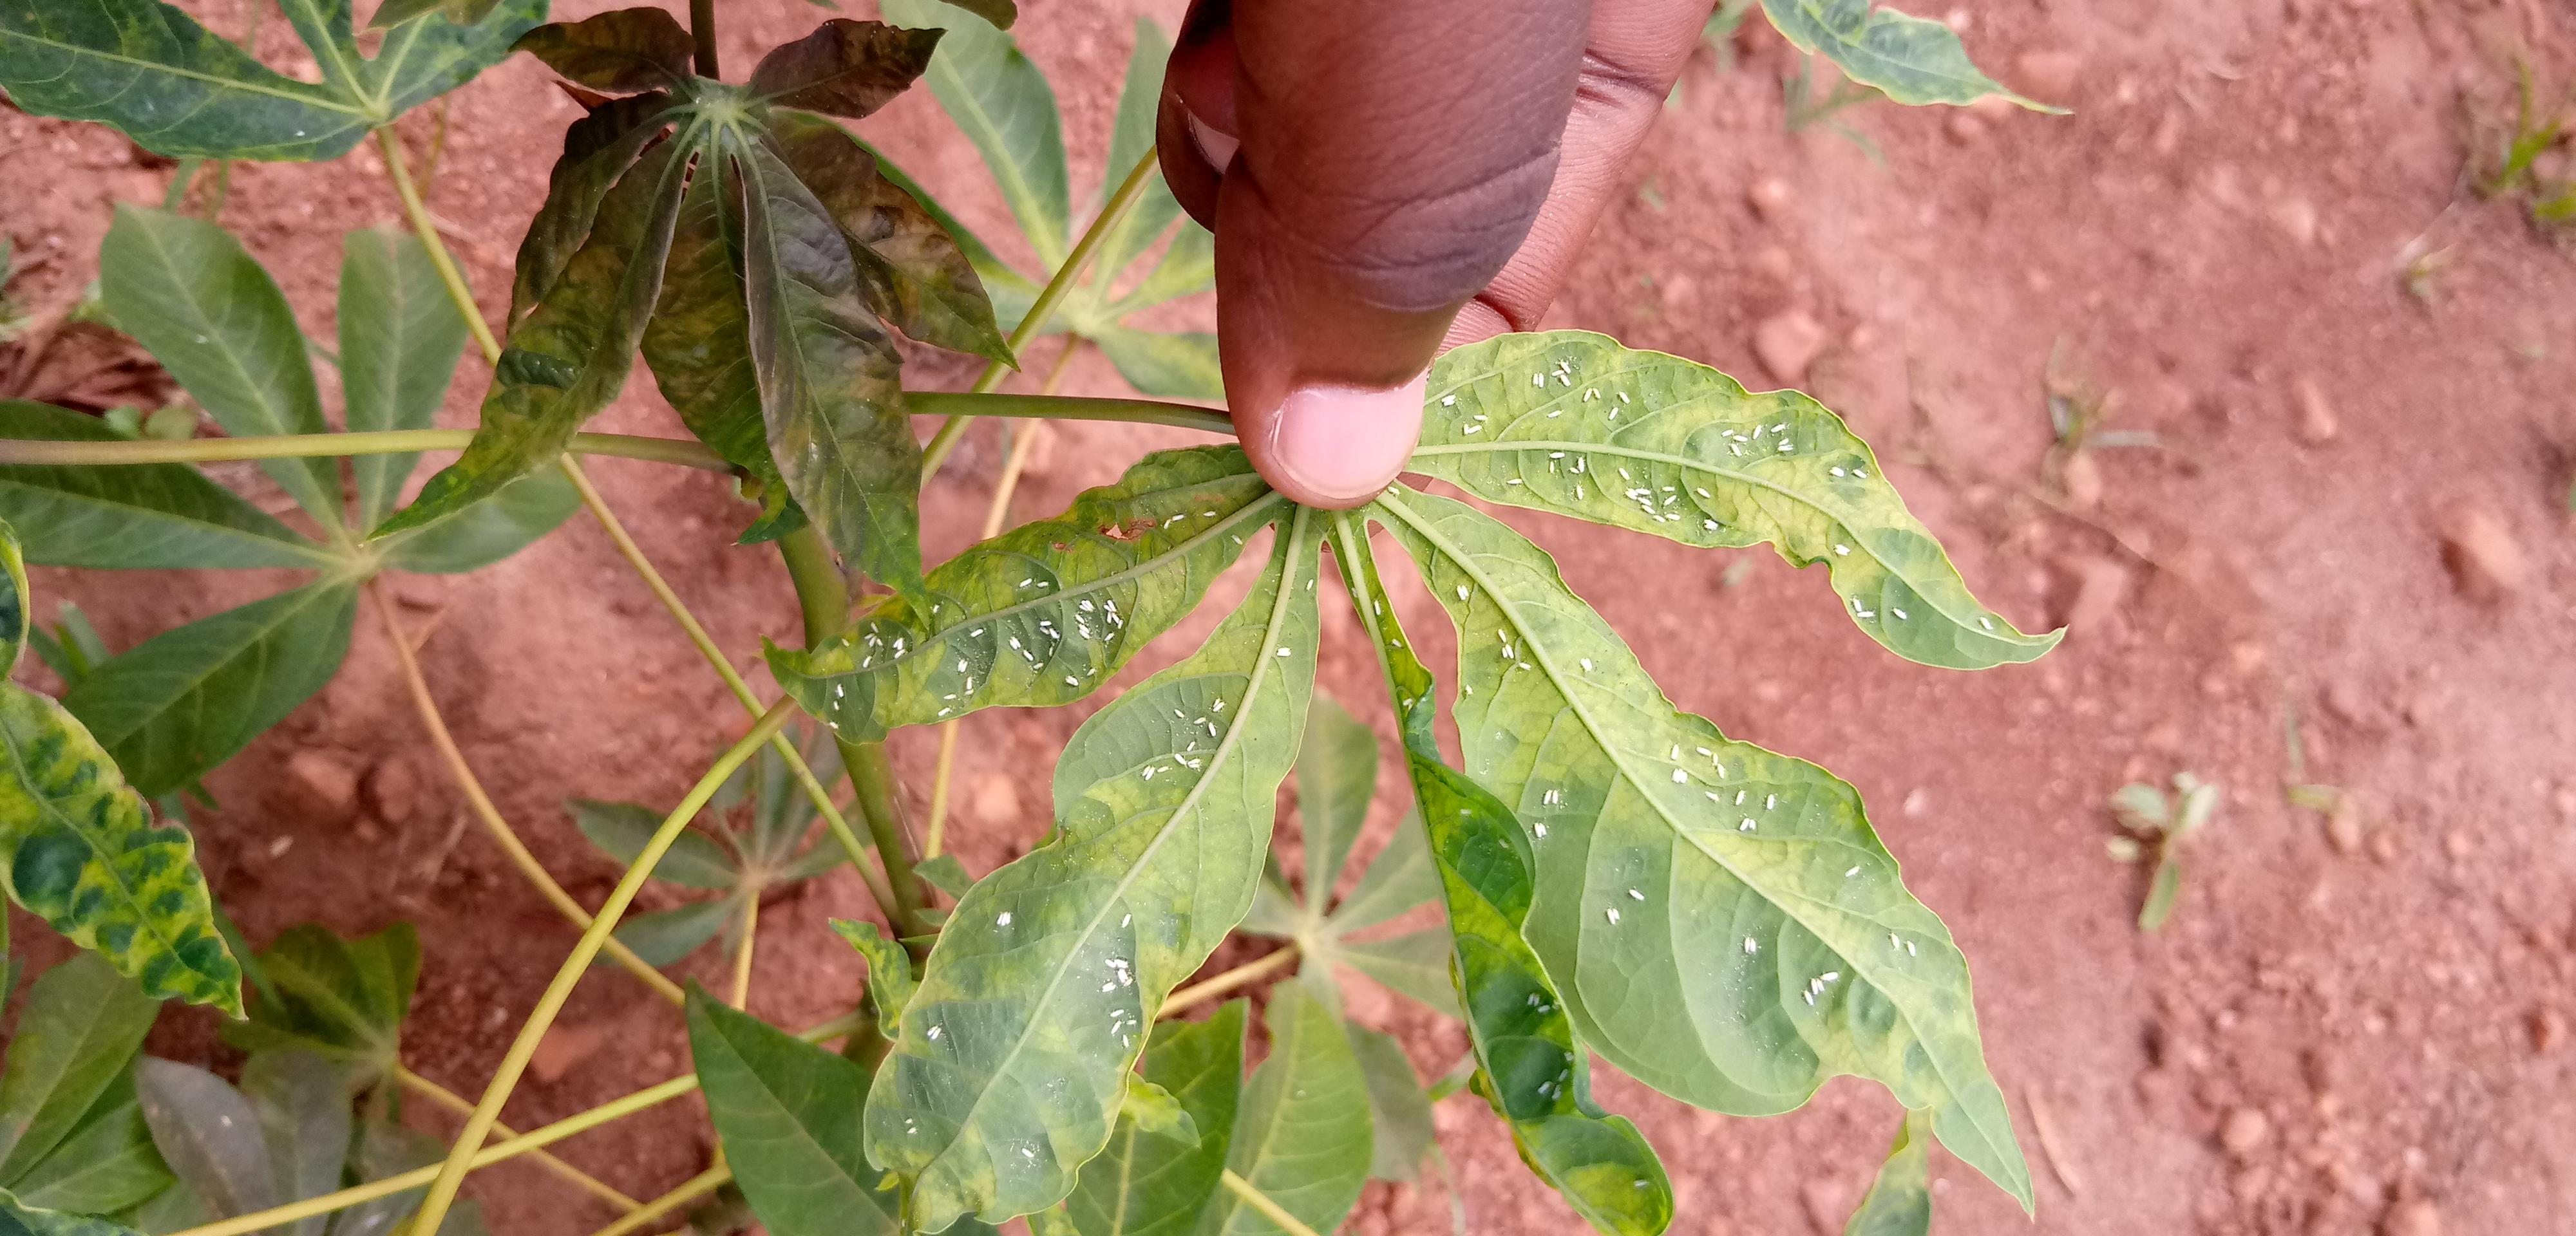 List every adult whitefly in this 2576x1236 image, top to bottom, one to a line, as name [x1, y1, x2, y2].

whitefly [1559, 359, 1573, 375]
whitefly [1551, 368, 1565, 378]
whitefly [1531, 370, 1538, 386]
whitefly [1539, 371, 1546, 389]
whitefly [1560, 373, 1572, 388]
whitefly [1582, 386, 1593, 403]
whitefly [1593, 386, 1602, 400]
whitefly [1616, 388, 1632, 405]
whitefly [1441, 393, 1457, 402]
whitefly [1443, 400, 1455, 406]
whitefly [1607, 405, 1620, 422]
whitefly [1546, 407, 1564, 419]
whitefly [1471, 413, 1490, 422]
whitefly [1462, 422, 1468, 435]
whitefly [1751, 422, 1763, 442]
whitefly [1768, 422, 1788, 434]
whitefly [1468, 424, 1483, 436]
whitefly [1721, 427, 1735, 438]
whitefly [1732, 433, 1748, 444]
whitefly [1777, 436, 1789, 445]
whitefly [1730, 441, 1745, 459]
whitefly [1776, 444, 1796, 453]
whitefly [1547, 450, 1567, 458]
whitefly [1577, 454, 1586, 473]
whitefly [1547, 458, 1556, 474]
whitefly [1616, 465, 1631, 481]
whitefly [1831, 465, 1845, 473]
whitefly [1567, 466, 1581, 476]
whitefly [1851, 467, 1868, 480]
whitefly [1829, 469, 1844, 478]
whitefly [1505, 477, 1524, 487]
whitefly [1574, 482, 1584, 502]
whitefly [1386, 484, 1403, 496]
whitefly [1660, 484, 1677, 492]
whitefly [1696, 485, 1712, 500]
whitefly [1626, 486, 1638, 496]
whitefly [1634, 487, 1652, 496]
whitefly [1624, 491, 1637, 500]
whitefly [1662, 494, 1678, 507]
whitefly [1638, 495, 1653, 506]
whitefly [1640, 504, 1656, 515]
whitefly [1201, 509, 1218, 518]
whitefly [1171, 512, 1185, 523]
whitefly [1664, 512, 1681, 522]
whitefly [1652, 514, 1667, 523]
whitefly [1162, 516, 1171, 530]
whitefly [1703, 518, 1718, 527]
whitefly [1703, 523, 1718, 532]
whitefly [1230, 532, 1244, 547]
whitefly [1833, 543, 1850, 552]
whitefly [1833, 548, 1848, 556]
whitefly [1017, 574, 1032, 588]
whitefly [1303, 576, 1316, 593]
whitefly [1035, 579, 1051, 589]
whitefly [1461, 584, 1470, 597]
whitefly [1456, 585, 1466, 601]
whitefly [1850, 596, 1864, 612]
whitefly [1107, 597, 1118, 612]
whitefly [1373, 598, 1383, 616]
whitefly [1081, 599, 1094, 612]
whitefly [1086, 599, 1096, 608]
whitefly [931, 603, 941, 615]
whitefly [1103, 603, 1112, 612]
whitefly [1078, 603, 1087, 612]
whitefly [1892, 606, 1909, 621]
whitefly [1106, 610, 1113, 624]
whitefly [1855, 610, 1876, 619]
whitefly [1112, 612, 1120, 624]
whitefly [1074, 613, 1086, 624]
whitefly [1979, 615, 1996, 632]
whitefly [1118, 617, 1126, 630]
whitefly [1037, 619, 1054, 626]
whitefly [869, 619, 882, 633]
whitefly [1078, 623, 1090, 634]
whitefly [1039, 626, 1050, 635]
whitefly [1049, 626, 1061, 639]
whitefly [1496, 626, 1509, 643]
whitefly [967, 627, 985, 639]
whitefly [1077, 629, 1091, 641]
whitefly [1101, 632, 1116, 643]
whitefly [864, 632, 876, 640]
whitefly [868, 634, 878, 648]
whitefly [1389, 635, 1403, 648]
whitefly [840, 636, 851, 648]
whitefly [898, 636, 904, 651]
whitefly [1012, 636, 1022, 649]
whitefly [876, 638, 883, 647]
whitefly [1009, 638, 1017, 651]
whitefly [893, 639, 898, 648]
whitefly [1506, 644, 1517, 660]
whitefly [1046, 644, 1055, 657]
whitefly [1276, 645, 1292, 651]
whitefly [1501, 645, 1508, 659]
whitefly [893, 648, 907, 660]
whitefly [1023, 648, 1035, 662]
whitefly [1275, 651, 1293, 657]
whitefly [862, 653, 872, 669]
whitefly [1579, 657, 1586, 671]
whitefly [1586, 657, 1593, 672]
whitefly [961, 659, 969, 673]
whitefly [956, 660, 963, 673]
whitefly [1032, 660, 1045, 671]
whitefly [1517, 660, 1533, 671]
whitefly [1084, 666, 1097, 677]
whitefly [965, 673, 975, 690]
whitefly [1067, 674, 1078, 683]
whitefly [1064, 678, 1079, 687]
whitefly [836, 681, 846, 698]
whitefly [1464, 681, 1477, 697]
whitefly [962, 689, 977, 697]
whitefly [941, 691, 958, 701]
whitefly [1212, 697, 1222, 709]
whitefly [1402, 697, 1413, 706]
whitefly [832, 698, 841, 711]
whitefly [1212, 700, 1226, 714]
whitefly [935, 704, 952, 718]
whitefly [1173, 707, 1186, 720]
whitefly [1192, 715, 1207, 726]
whitefly [828, 720, 840, 730]
whitefly [1207, 720, 1218, 738]
whitefly [1184, 738, 1198, 751]
whitefly [1668, 741, 1681, 761]
whitefly [1694, 745, 1713, 758]
whitefly [1173, 751, 1187, 766]
whitefly [1712, 751, 1719, 765]
whitefly [1188, 756, 1202, 764]
whitefly [1717, 763, 1727, 780]
whitefly [1157, 763, 1170, 774]
whitefly [1188, 763, 1200, 770]
whitefly [1141, 764, 1151, 777]
whitefly [1145, 765, 1155, 781]
whitefly [1676, 767, 1683, 783]
whitefly [1671, 767, 1678, 782]
whitefly [1681, 770, 1690, 783]
whitefly [1732, 787, 1747, 807]
whitefly [1541, 788, 1553, 805]
whitefly [1551, 788, 1560, 805]
whitefly [1702, 789, 1721, 803]
whitefly [1765, 792, 1776, 812]
whitefly [1459, 804, 1472, 816]
whitefly [1748, 816, 1758, 832]
whitefly [1738, 816, 1750, 832]
whitefly [1533, 821, 1542, 838]
whitefly [1539, 821, 1548, 836]
whitefly [1497, 837, 1511, 848]
whitefly [1843, 864, 1862, 880]
whitefly [1627, 888, 1646, 902]
whitefly [1606, 907, 1616, 925]
whitefly [1612, 908, 1622, 920]
whitefly [1117, 910, 1133, 932]
whitefly [1001, 910, 1008, 926]
whitefly [1005, 910, 1012, 925]
whitefly [996, 912, 1003, 925]
whitefly [1890, 931, 1902, 949]
whitefly [1743, 934, 1750, 955]
whitefly [1749, 935, 1757, 955]
whitefly [1906, 937, 1920, 958]
whitefly [1103, 957, 1117, 969]
whitefly [1113, 957, 1131, 968]
whitefly [1120, 969, 1129, 980]
whitefly [1117, 971, 1126, 983]
whitefly [1817, 971, 1840, 981]
whitefly [1809, 976, 1819, 995]
whitefly [1816, 976, 1826, 993]
whitefly [1124, 977, 1134, 987]
whitefly [1101, 981, 1114, 989]
whitefly [1102, 984, 1117, 995]
whitefly [1803, 988, 1814, 1006]
whitefly [1526, 991, 1535, 1006]
whitefly [1535, 992, 1540, 1007]
whitefly [1537, 1004, 1551, 1013]
whitefly [1109, 1008, 1126, 1018]
whitefly [1124, 1017, 1139, 1026]
whitefly [1110, 1018, 1122, 1035]
whitefly [926, 1024, 939, 1036]
whitefly [931, 1026, 942, 1040]
whitefly [1121, 1033, 1132, 1049]
whitefly [1558, 1067, 1569, 1081]
whitefly [1537, 1079, 1553, 1094]
whitefly [1552, 1091, 1562, 1100]
whitefly [903, 1115, 915, 1125]
whitefly [905, 1127, 919, 1135]
whitefly [1019, 1145, 1036, 1159]
whitefly [1631, 1176, 1650, 1189]